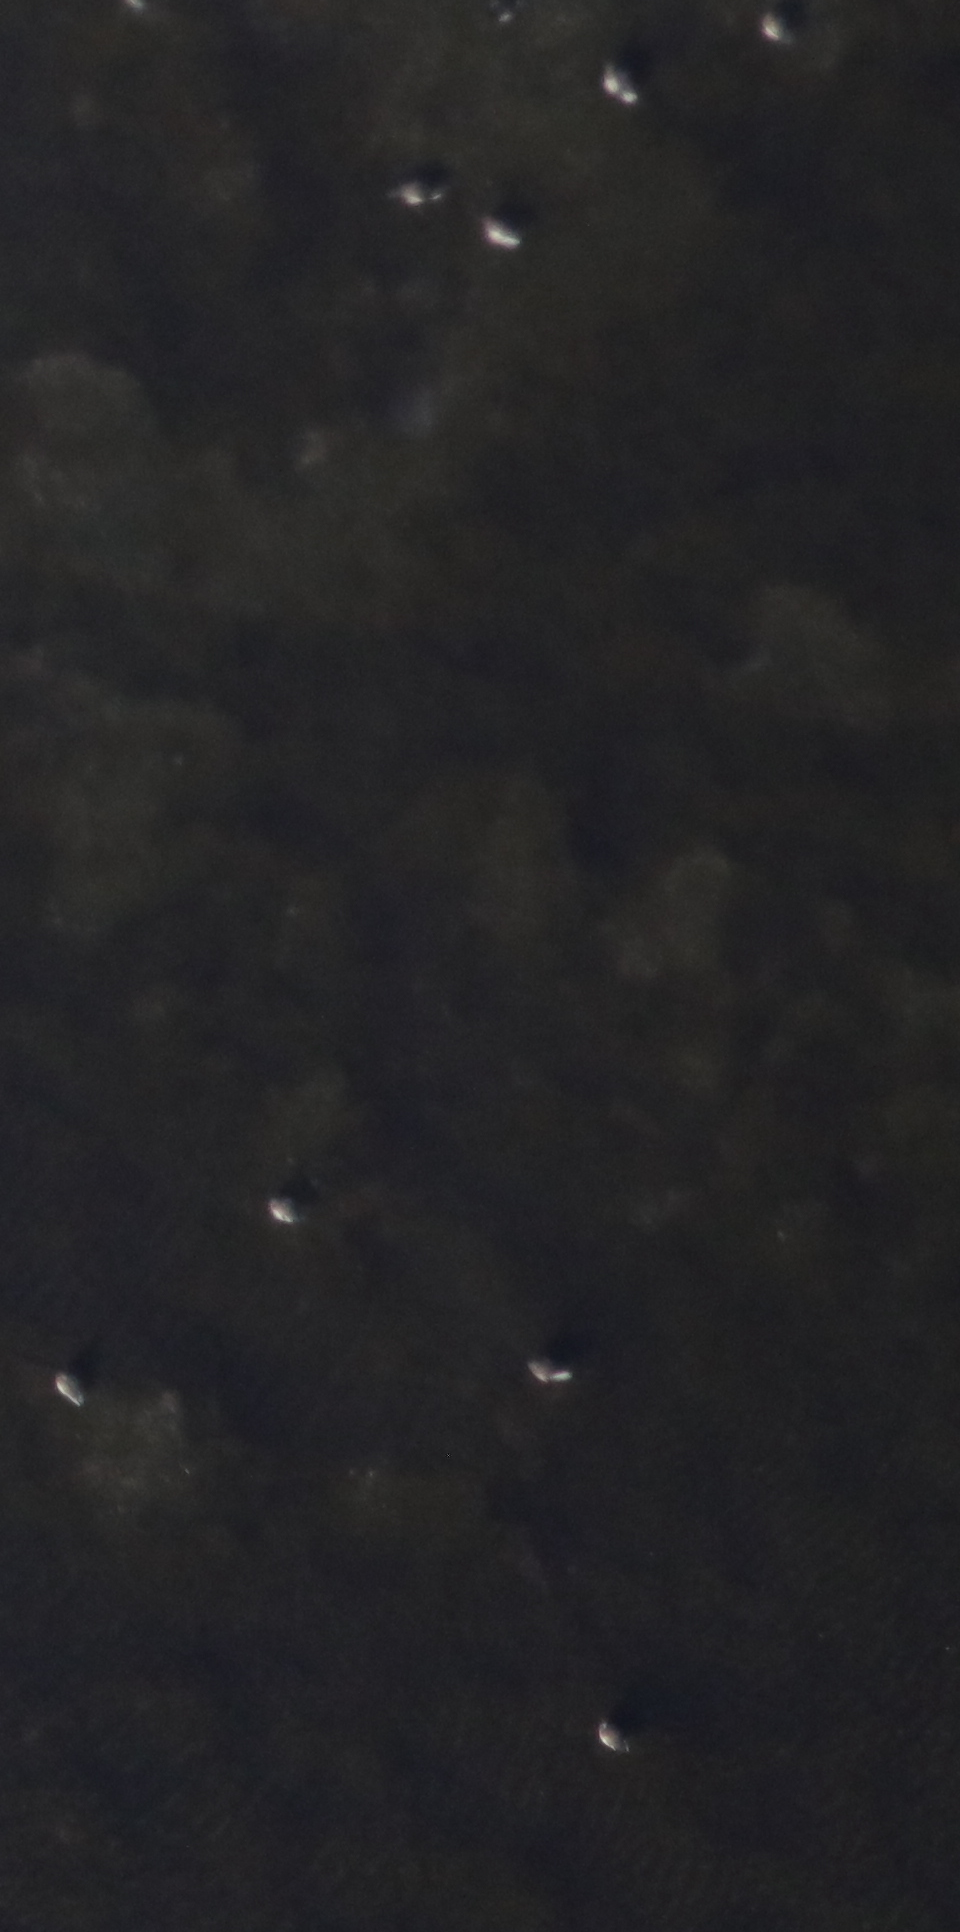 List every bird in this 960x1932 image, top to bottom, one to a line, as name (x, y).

brant (506, 8)
brant (775, 27)
brant (621, 82)
brant (417, 188)
brant (501, 232)
brant (284, 1209)
brant (540, 1361)
brant (70, 1387)
brant (613, 1737)